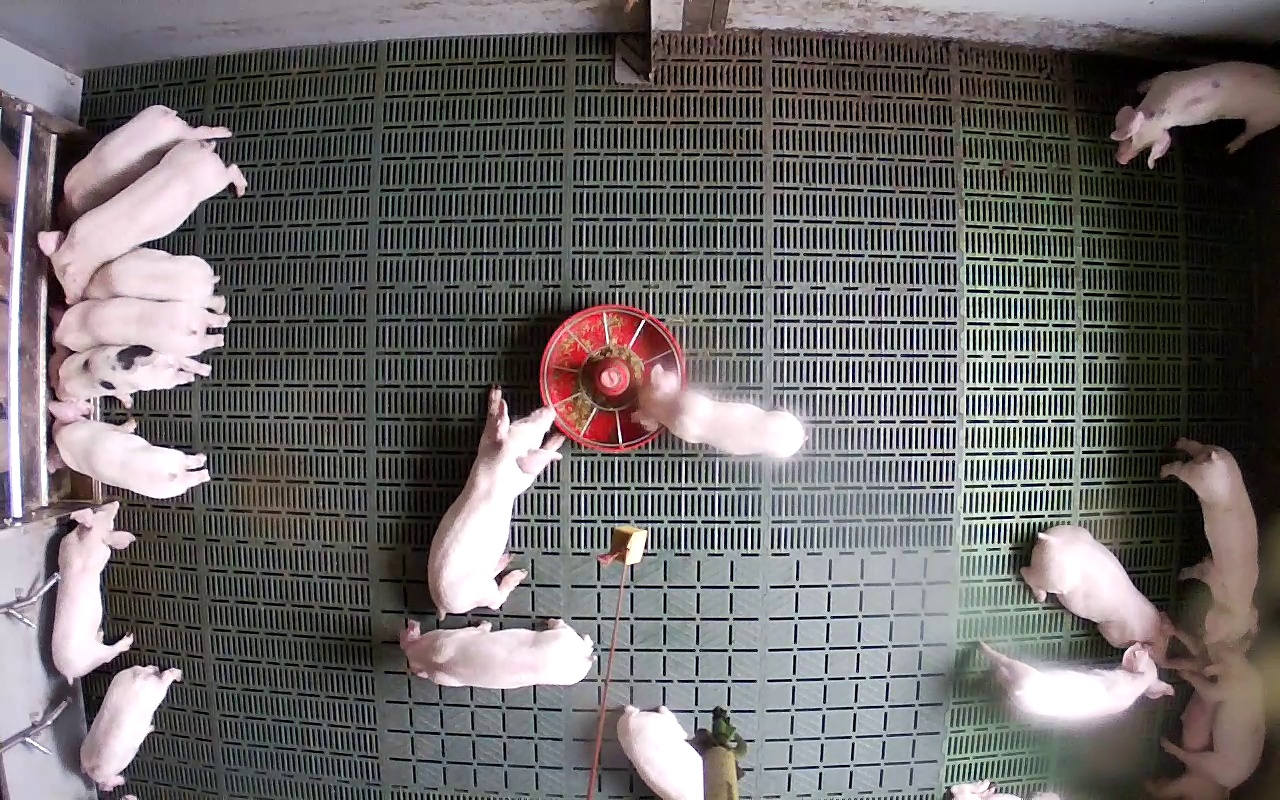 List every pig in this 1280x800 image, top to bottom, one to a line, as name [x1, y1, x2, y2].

pig [1109, 60, 1280, 170]
pig [56, 105, 233, 227]
pig [37, 136, 249, 307]
pig [81, 247, 228, 316]
pig [47, 296, 233, 357]
pig [54, 344, 214, 411]
pig [630, 363, 811, 460]
pig [427, 385, 566, 619]
pig [46, 401, 211, 501]
pig [1158, 437, 1261, 647]
pig [50, 501, 137, 687]
pig [1020, 524, 1177, 670]
pig [399, 618, 596, 691]
pig [1143, 628, 1231, 799]
pig [1158, 638, 1267, 790]
pig [979, 641, 1176, 721]
pig [78, 665, 182, 794]
pig [614, 703, 705, 800]
pig [949, 773, 1061, 799]